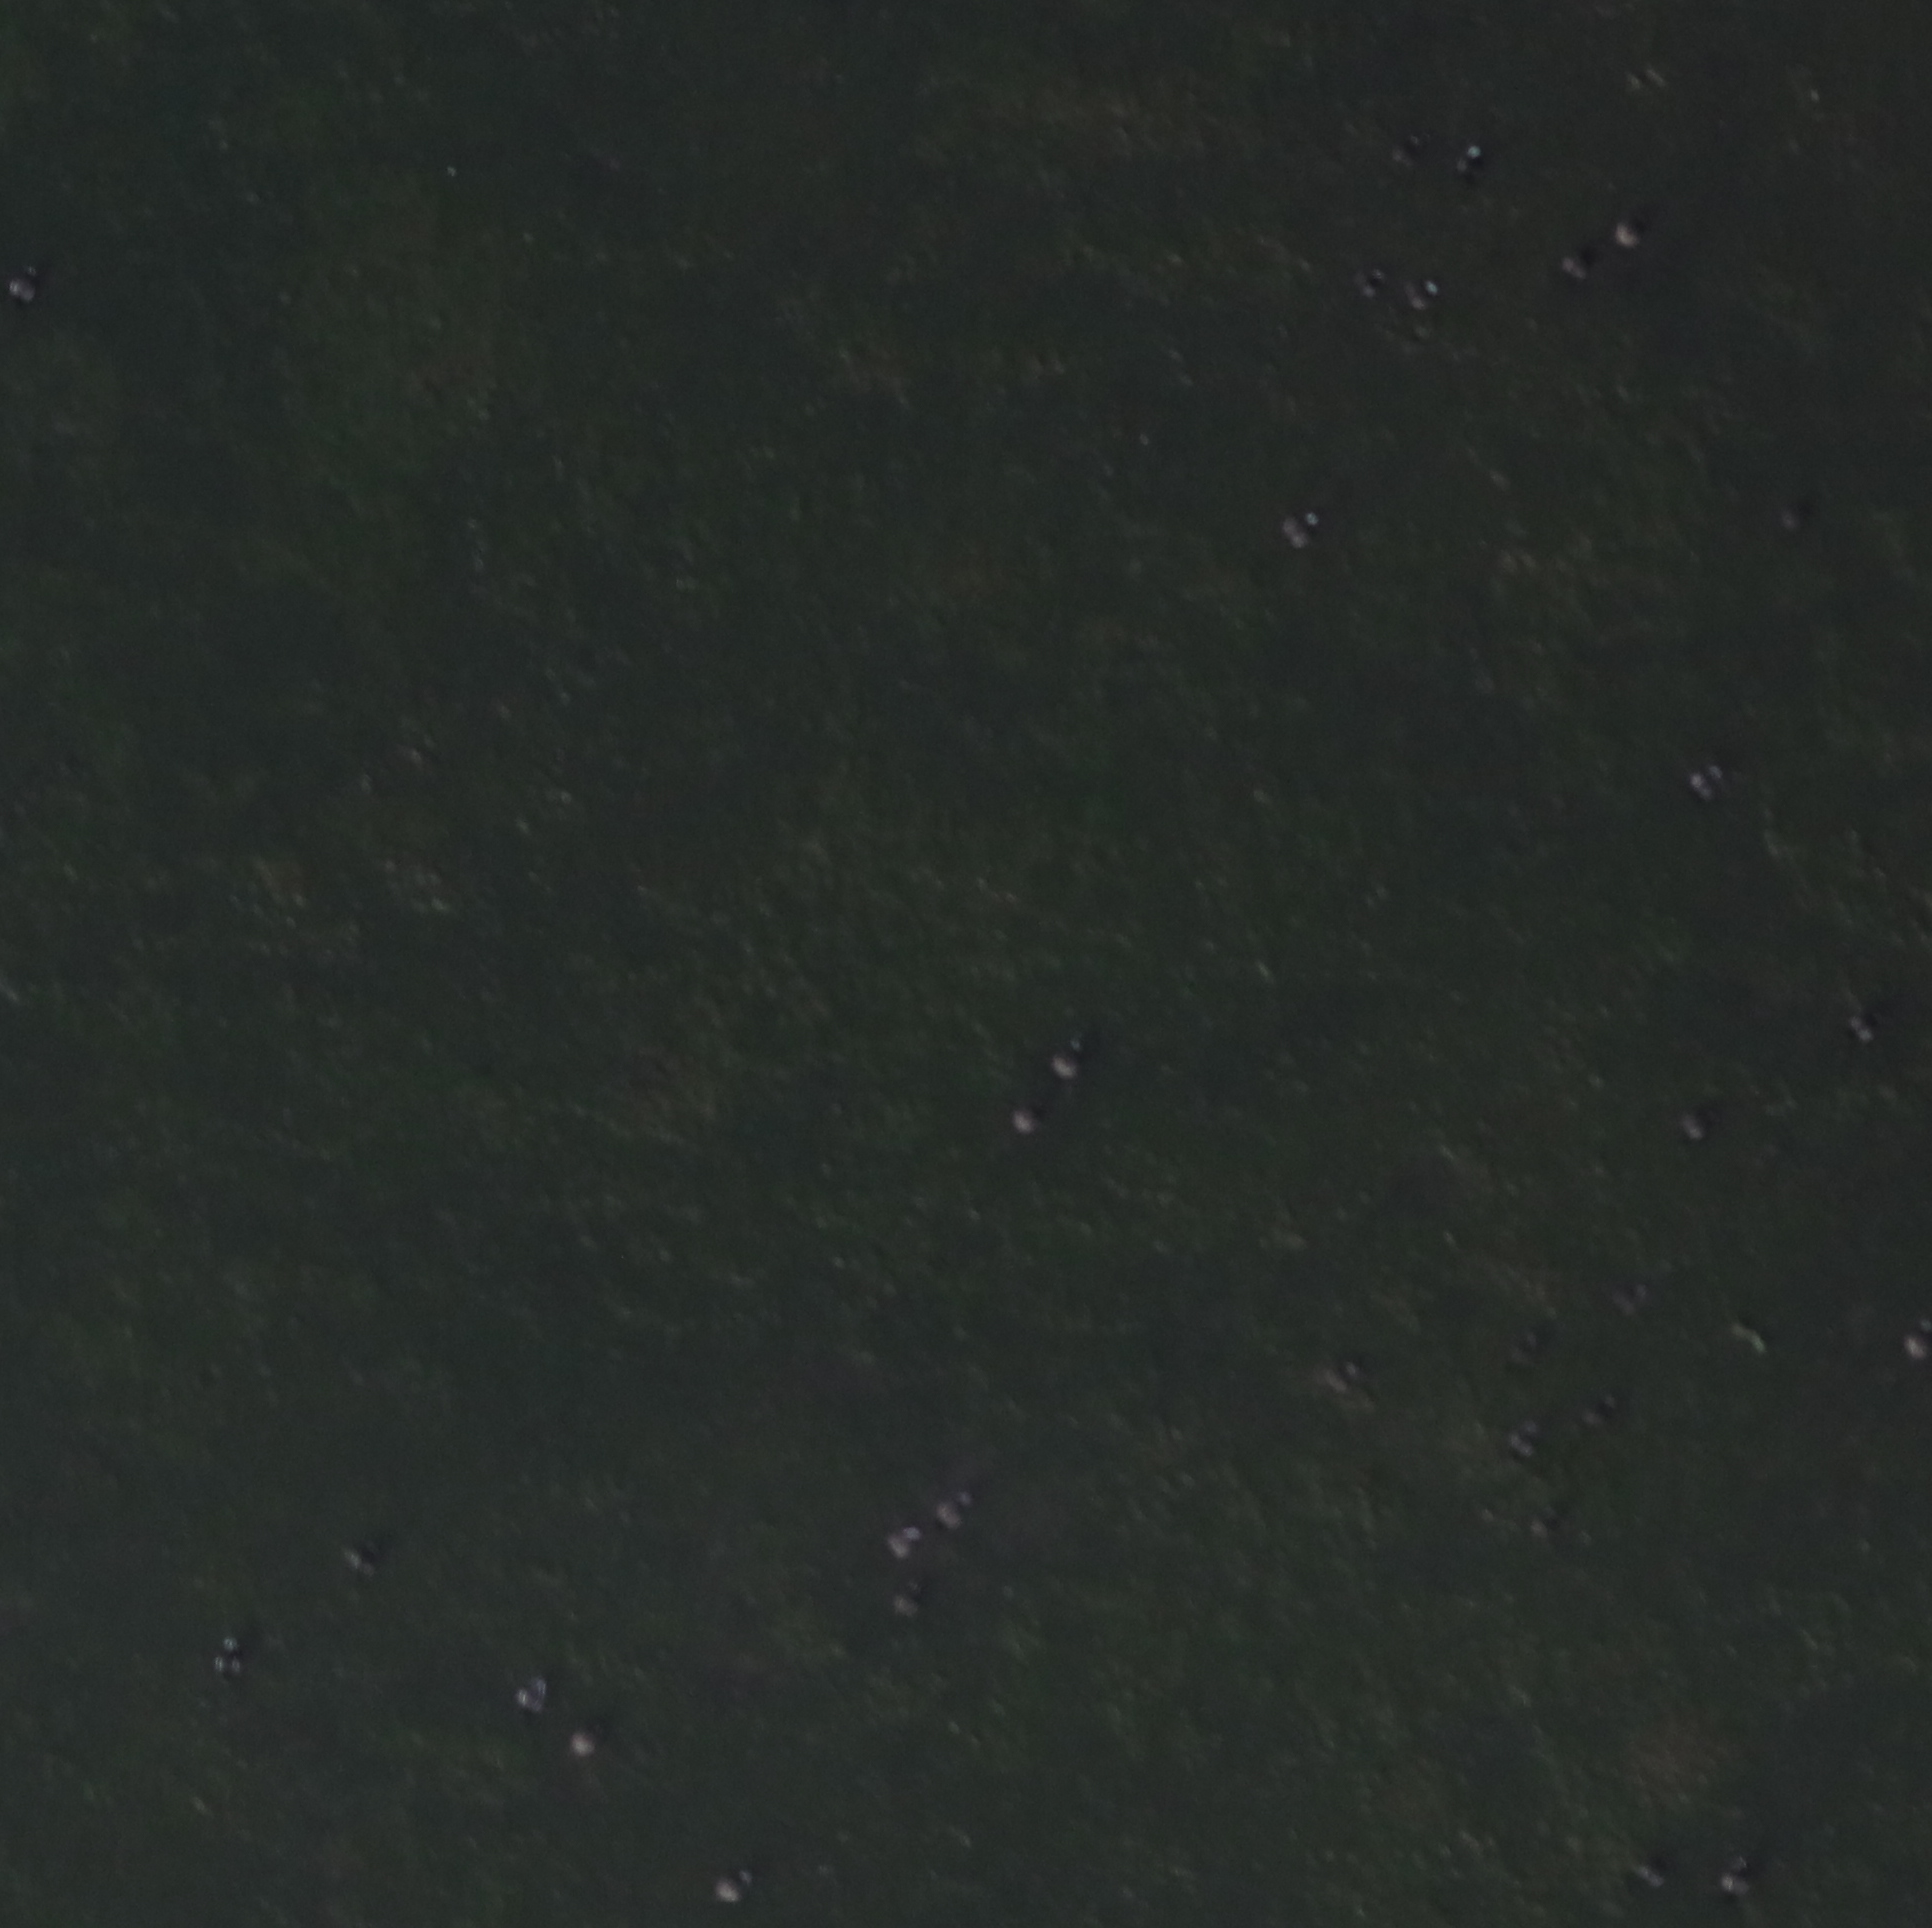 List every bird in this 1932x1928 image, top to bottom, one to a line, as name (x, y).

brant (1405, 149)
brant (1468, 159)
brant (1634, 227)
brant (1575, 266)
brant (1375, 282)
brant (23, 287)
brant (1417, 293)
brant (1296, 531)
brant (1701, 783)
brant (1861, 1030)
brant (1064, 1064)
brant (1032, 1115)
brant (1686, 1130)
brant (1631, 1295)
brant (1528, 1341)
brant (1915, 1343)
brant (1347, 1380)
brant (1599, 1407)
brant (1522, 1433)
brant (949, 1510)
brant (907, 1552)
brant (357, 1558)
brant (912, 1597)
brant (229, 1659)
brant (533, 1696)
brant (584, 1743)
brant (728, 1886)
brant (1733, 1886)